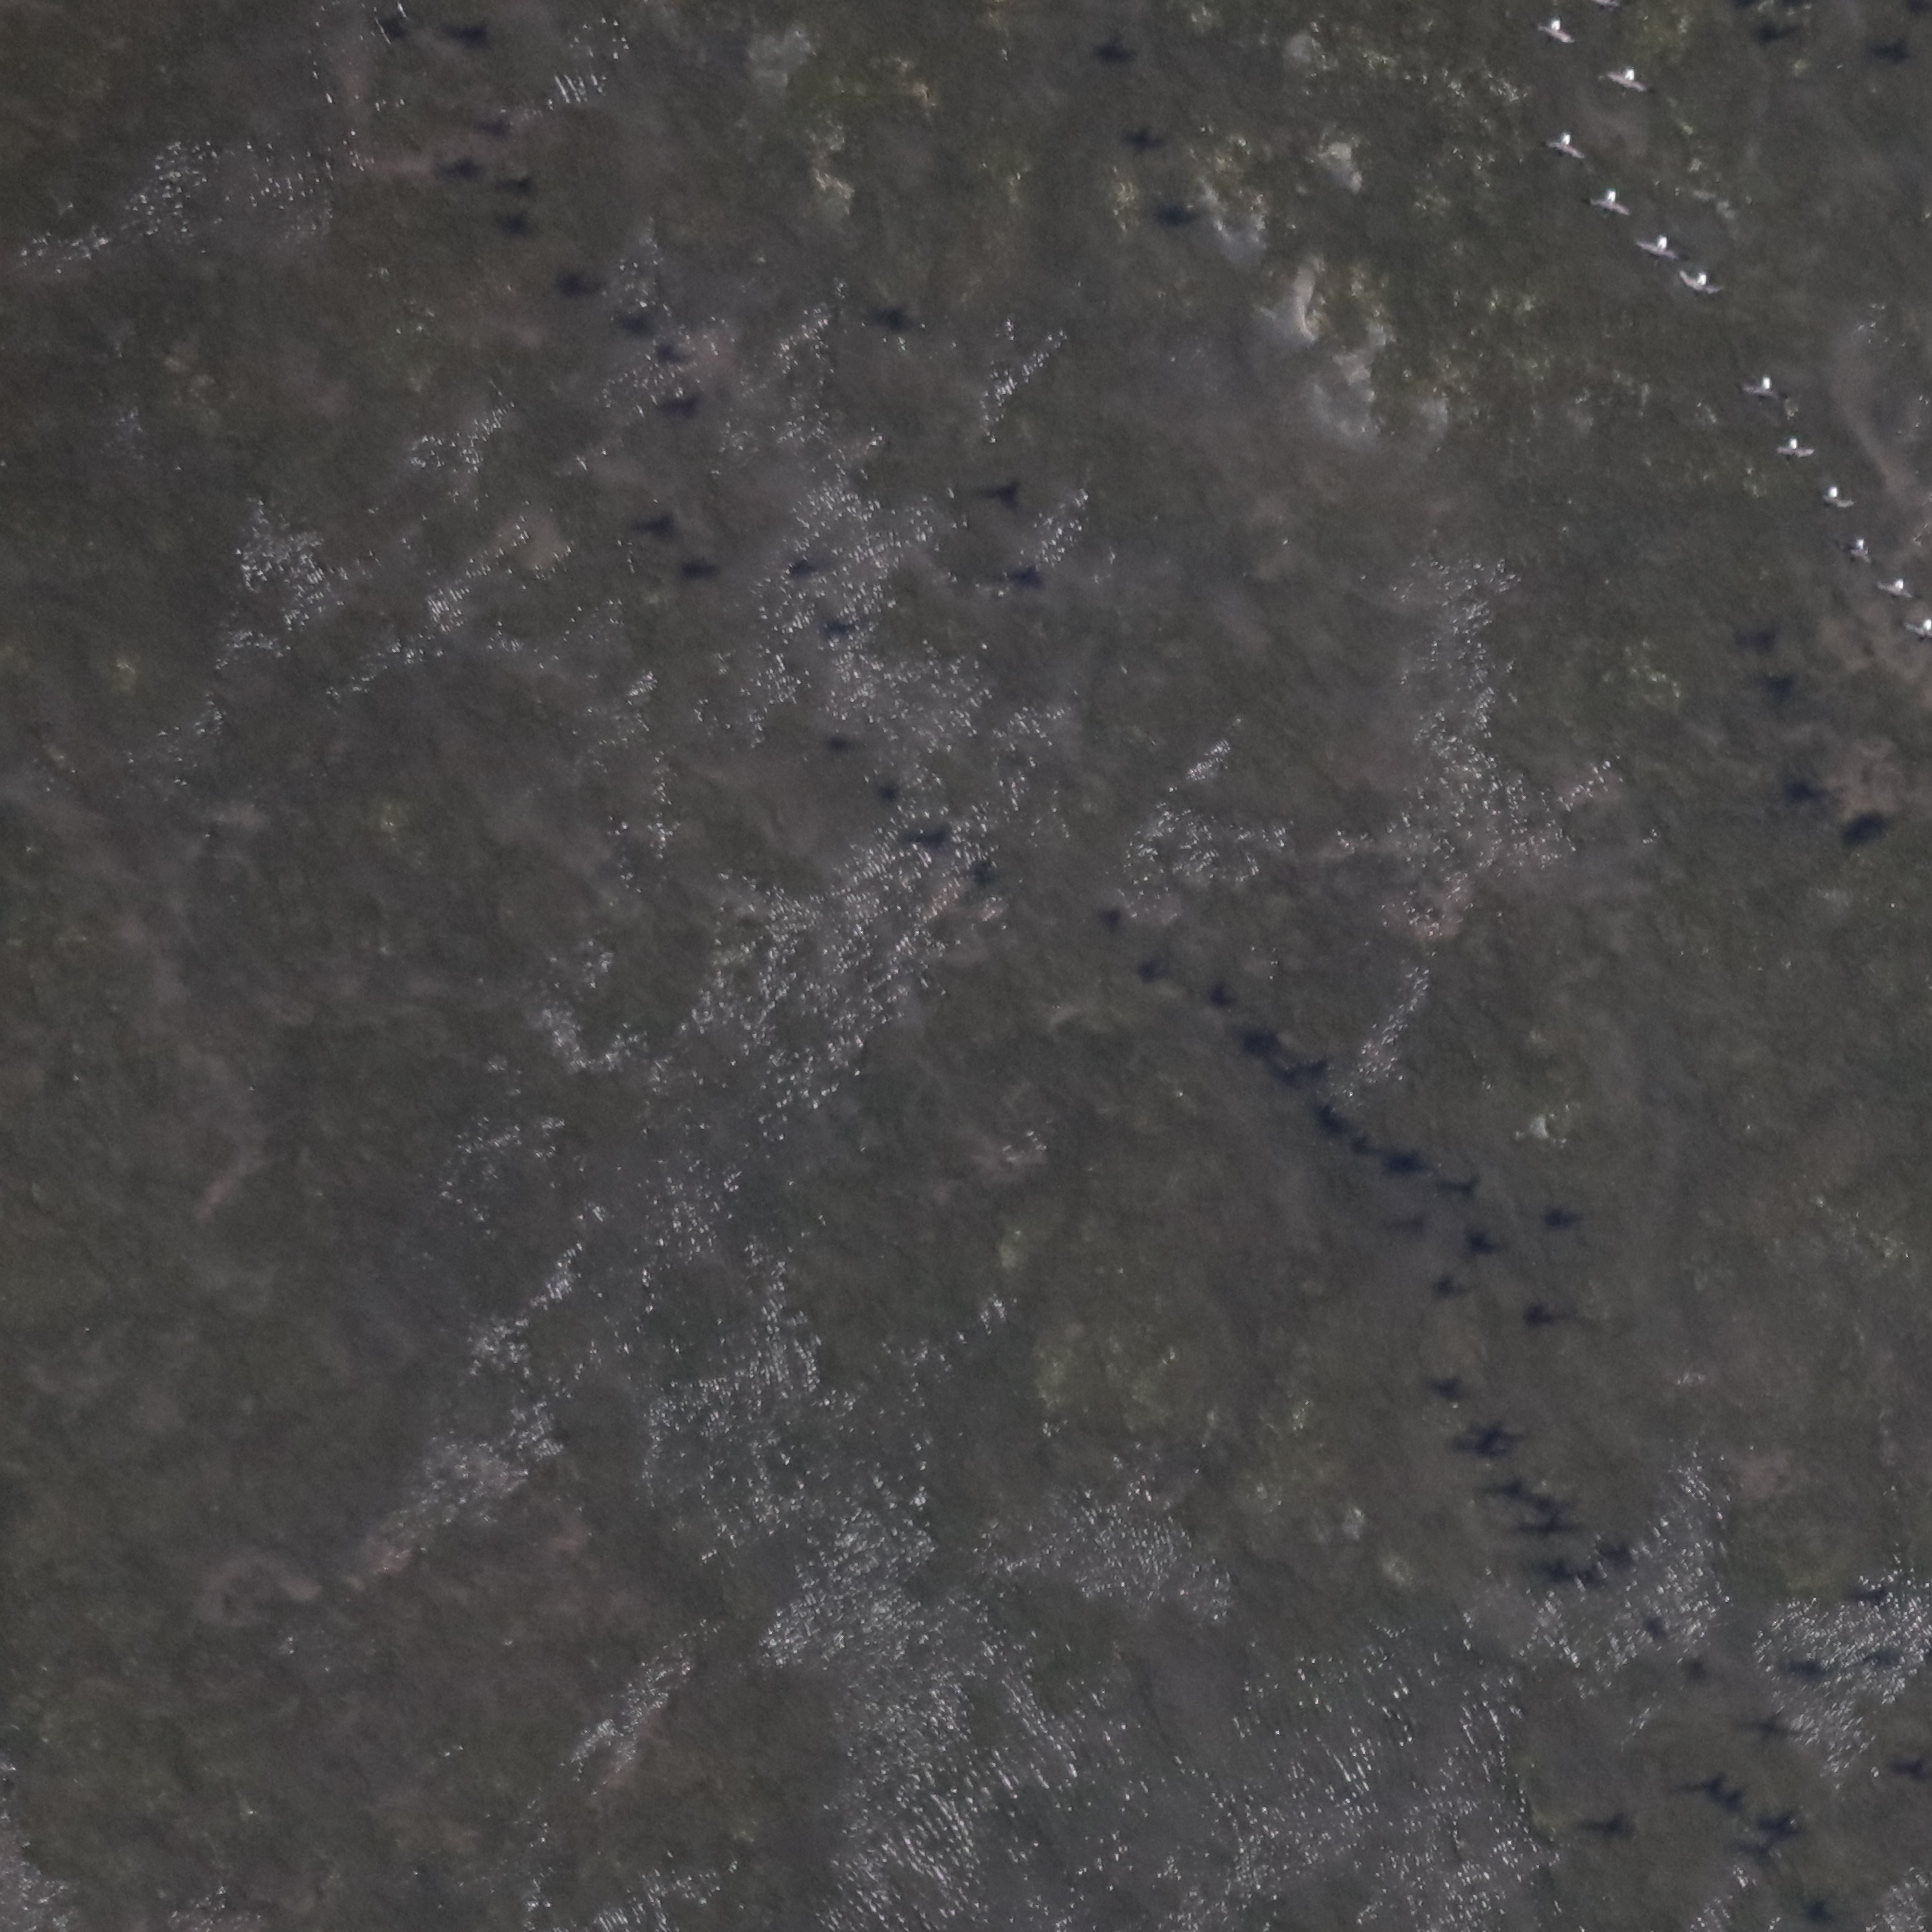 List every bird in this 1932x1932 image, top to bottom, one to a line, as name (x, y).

brant (1556, 30)
brant (1632, 78)
brant (1565, 150)
brant (1612, 200)
brant (1657, 244)
brant (1699, 286)
brant (1763, 390)
brant (1796, 440)
brant (1838, 494)
brant (1863, 548)
brant (1889, 583)
brant (1923, 628)